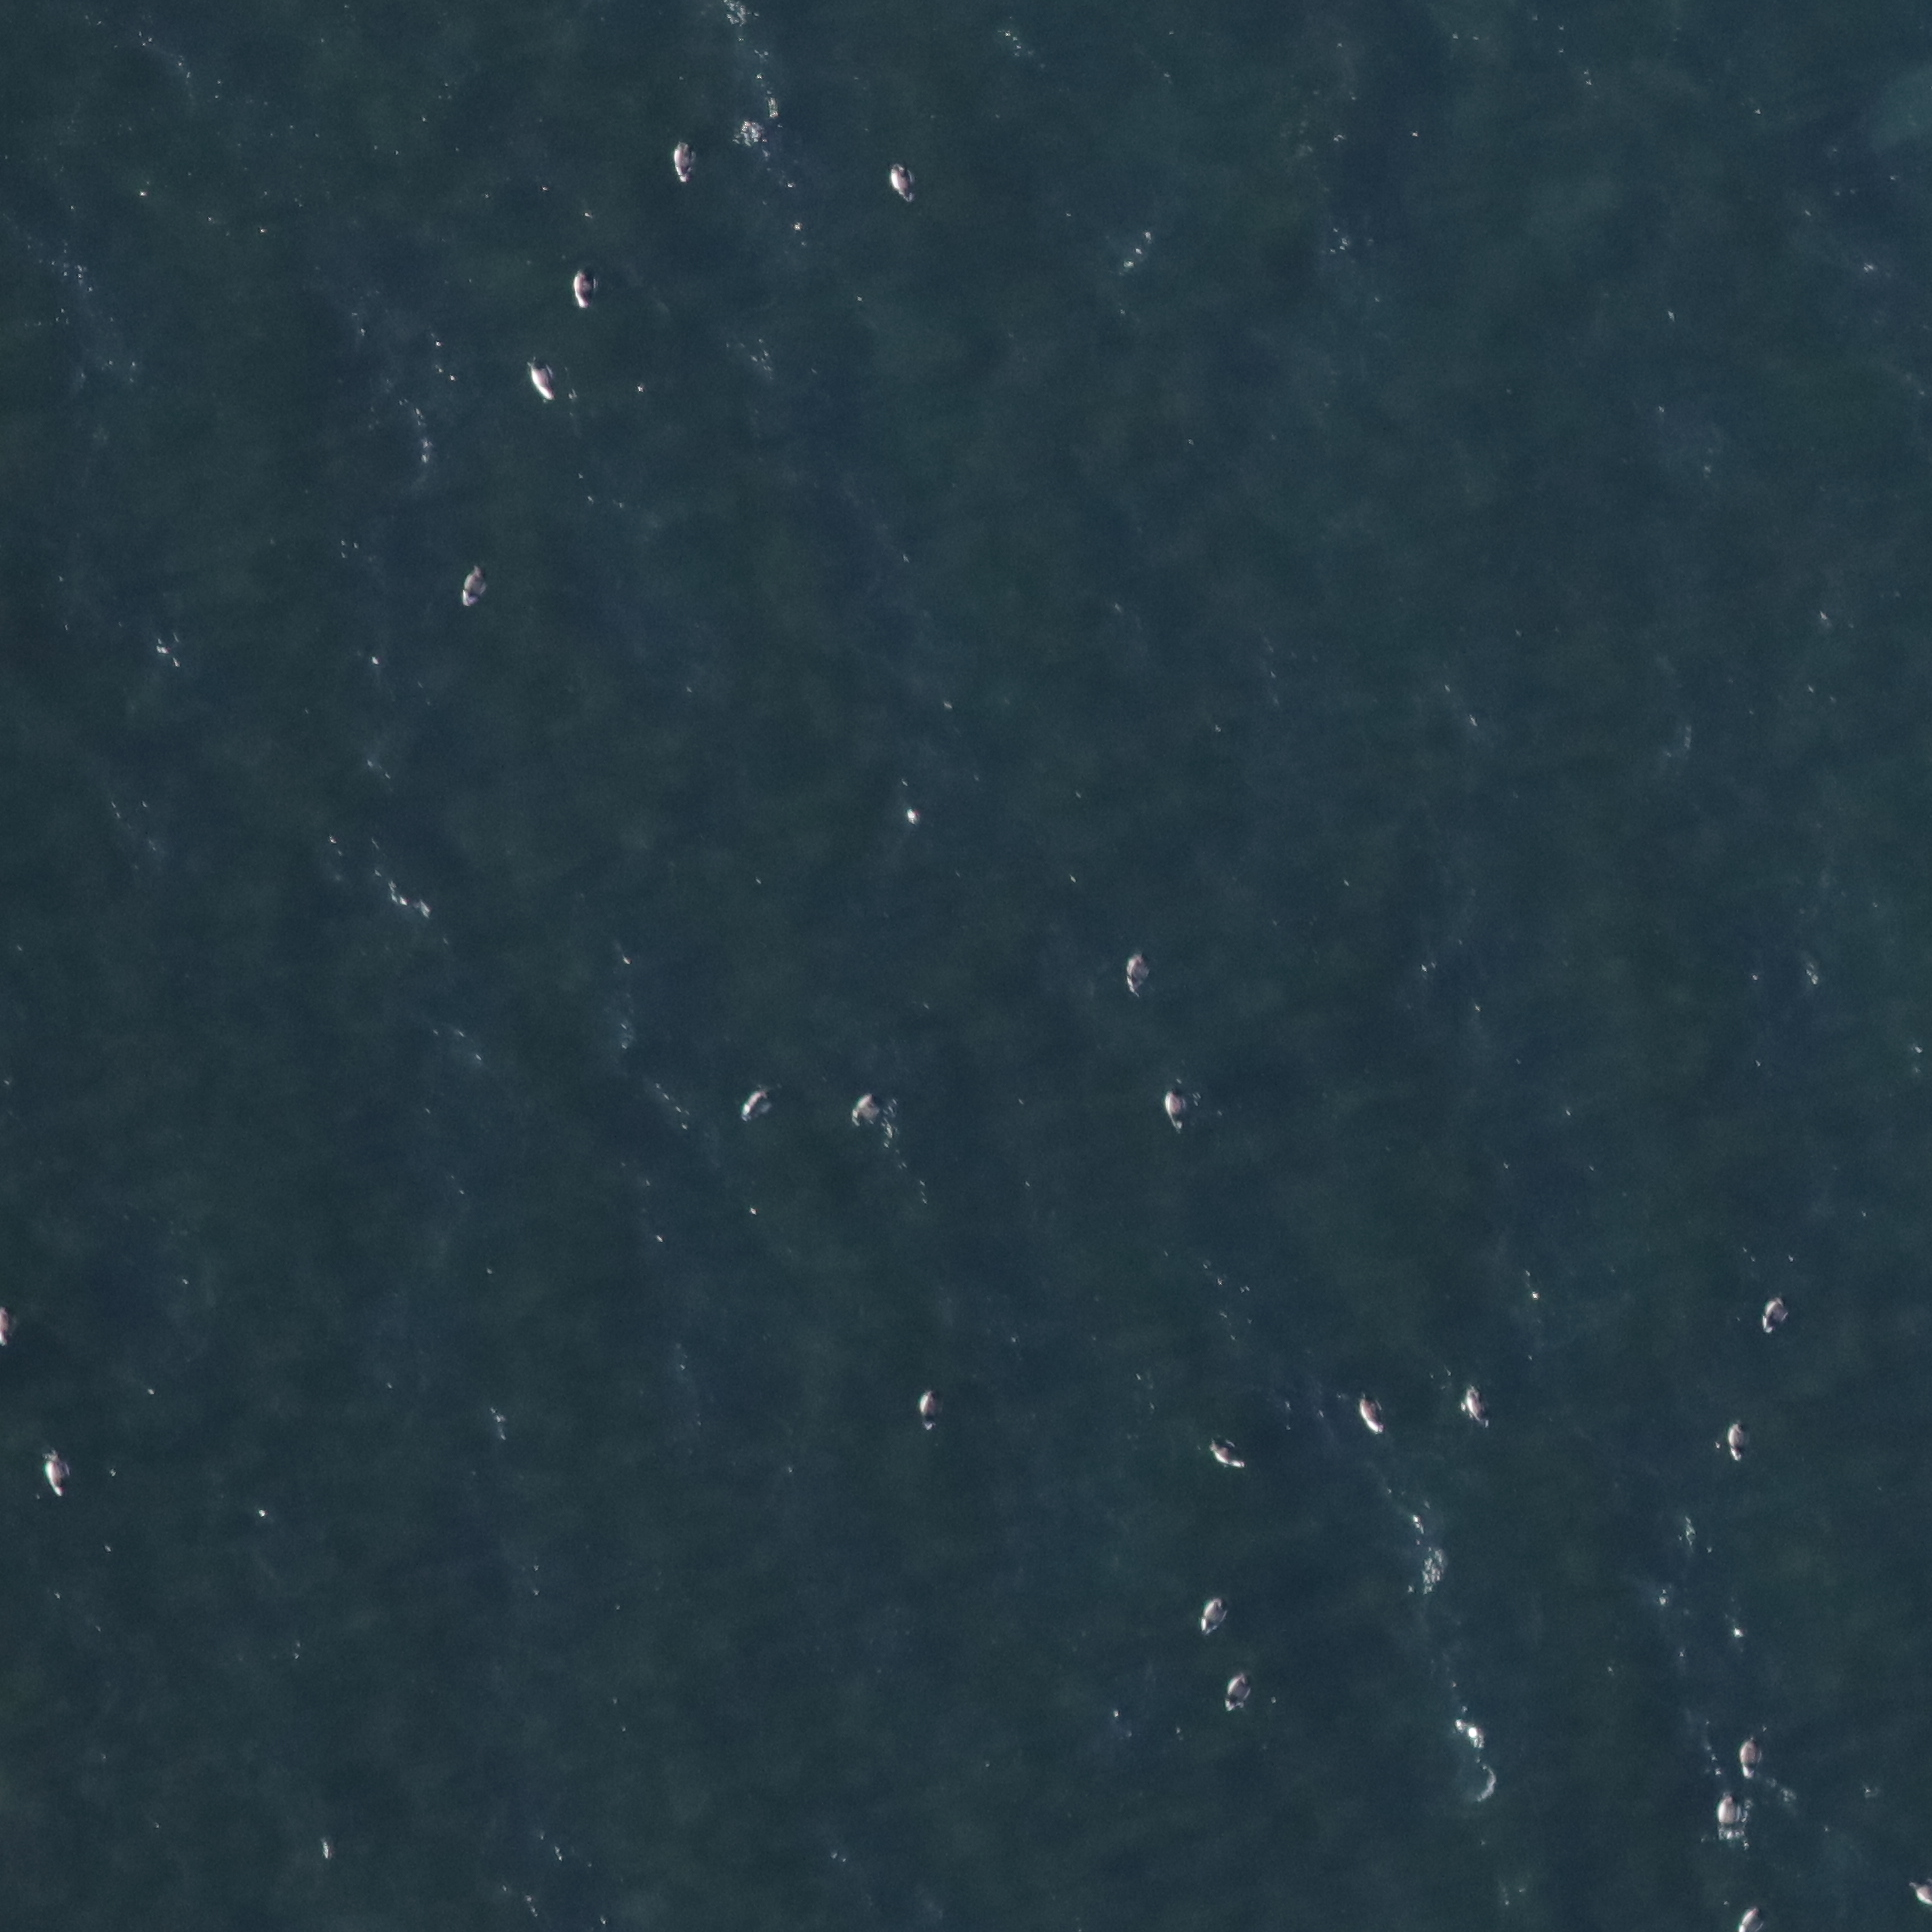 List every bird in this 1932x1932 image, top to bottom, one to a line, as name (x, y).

brant (682, 159)
brant (902, 179)
brant (584, 286)
brant (544, 377)
brant (472, 586)
brant (1139, 970)
brant (756, 1101)
brant (1176, 1105)
brant (865, 1108)
brant (1773, 1316)
brant (1475, 1404)
brant (928, 1410)
brant (1373, 1414)
brant (1738, 1439)
brant (1227, 1455)
brant (56, 1472)
brant (1213, 1616)
brant (1237, 1692)
brant (1750, 1754)
brant (1733, 1814)
brant (1930, 1894)
brant (1751, 1923)